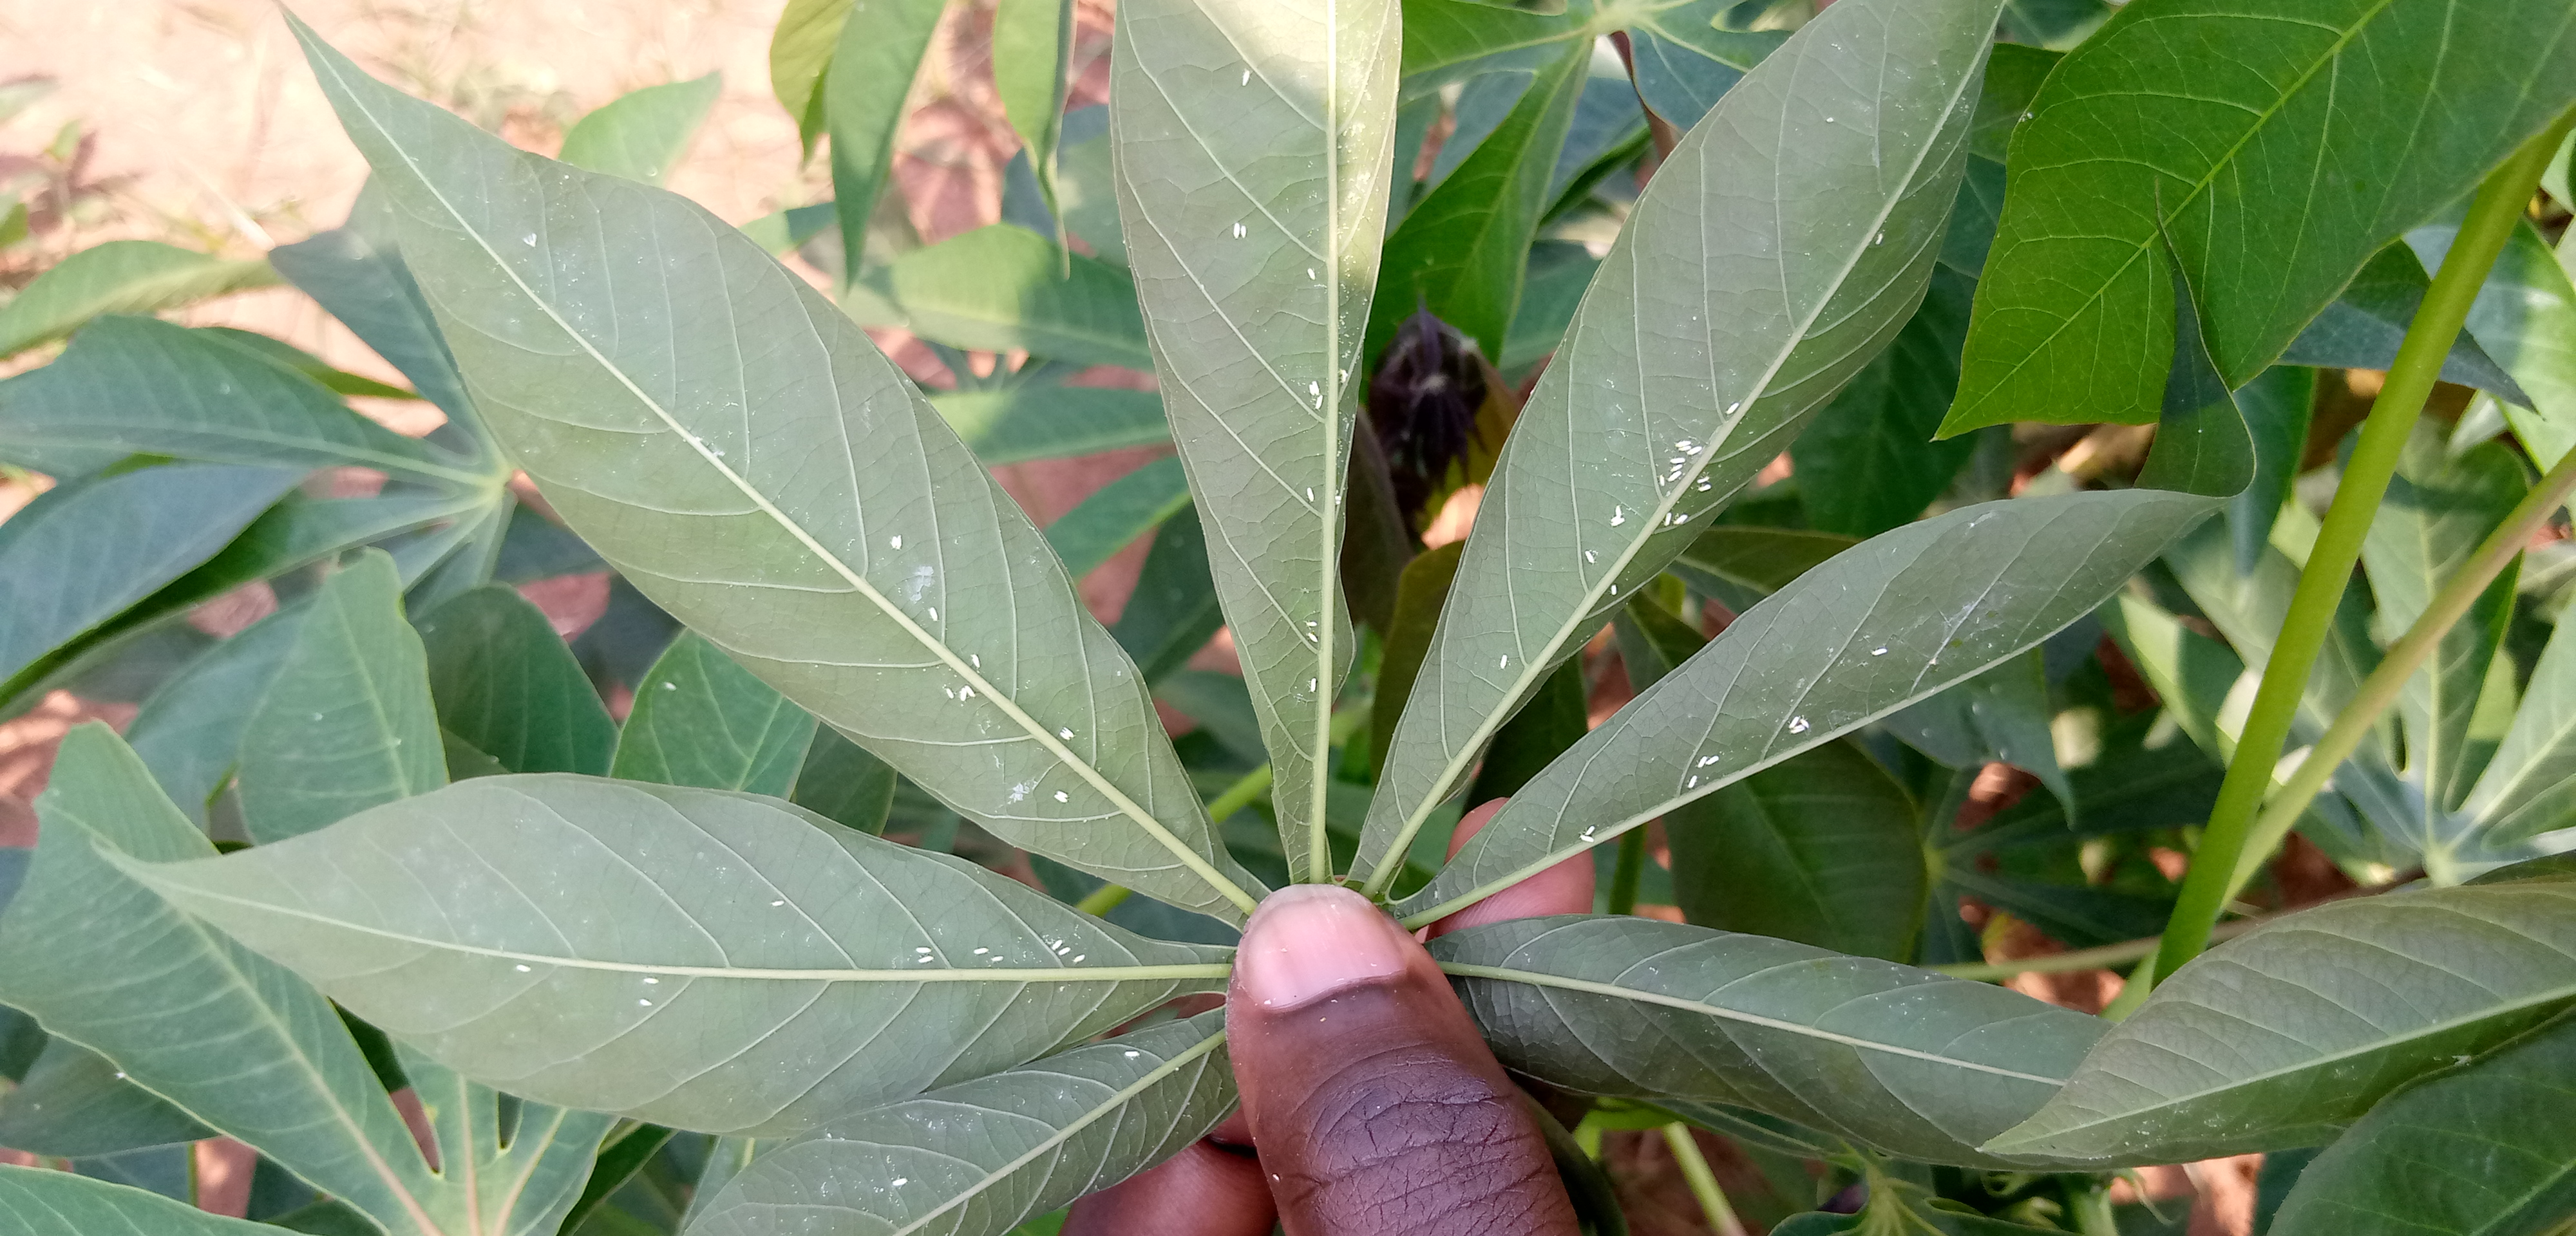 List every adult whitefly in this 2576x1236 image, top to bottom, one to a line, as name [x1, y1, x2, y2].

whitefly [1238, 66, 1260, 92]
whitefly [1820, 111, 1844, 131]
whitefly [1227, 219, 1255, 243]
whitefly [1870, 229, 1895, 253]
whitefly [520, 230, 538, 252]
whitefly [1302, 262, 1324, 285]
whitefly [1336, 365, 1356, 395]
whitefly [1305, 375, 1324, 394]
whitefly [1312, 395, 1327, 417]
whitefly [1725, 400, 1743, 417]
whitefly [1673, 439, 1691, 447]
whitefly [1685, 446, 1703, 455]
whitefly [1669, 455, 1688, 464]
whitefly [1668, 462, 1683, 471]
whitefly [1667, 471, 1685, 482]
whitefly [1658, 473, 1667, 487]
whitefly [1697, 482, 1713, 492]
whitefly [1302, 483, 1318, 506]
whitefly [1333, 487, 1344, 510]
whitefly [1609, 504, 1627, 530]
whitefly [1673, 512, 1690, 526]
whitefly [888, 531, 905, 552]
whitefly [1582, 548, 1597, 565]
whitefly [1609, 582, 1620, 598]
whitefly [927, 605, 940, 621]
whitefly [1305, 619, 1322, 628]
whitefly [1305, 631, 1320, 643]
whitefly [1870, 646, 1889, 657]
whitefly [969, 652, 983, 669]
whitefly [1498, 653, 1510, 671]
whitefly [1309, 674, 1319, 695]
whitefly [661, 680, 683, 693]
whitefly [965, 684, 977, 698]
whitefly [958, 684, 967, 703]
whitefly [943, 685, 955, 700]
whitefly [1788, 715, 1801, 728]
whitefly [1799, 715, 1811, 728]
whitefly [1058, 726, 1075, 742]
whitefly [1696, 753, 1709, 769]
whitefly [1705, 754, 1722, 767]
whitefly [1686, 773, 1698, 791]
whitefly [1052, 789, 1070, 804]
whitefly [1584, 825, 1600, 835]
whitefly [1578, 833, 1597, 844]
whitefly [770, 899, 786, 909]
whitefly [1051, 937, 1064, 951]
whitefly [914, 944, 933, 955]
whitefly [972, 944, 991, 956]
whitefly [1057, 946, 1072, 957]
whitefly [1072, 953, 1087, 964]
whitefly [990, 953, 1005, 964]
whitefly [916, 954, 936, 964]
whitefly [513, 961, 533, 975]
whitefly [641, 975, 663, 984]
whitefly [636, 997, 653, 1008]
whitefly [1121, 1048, 1142, 1060]
whitefly [890, 1175, 911, 1188]